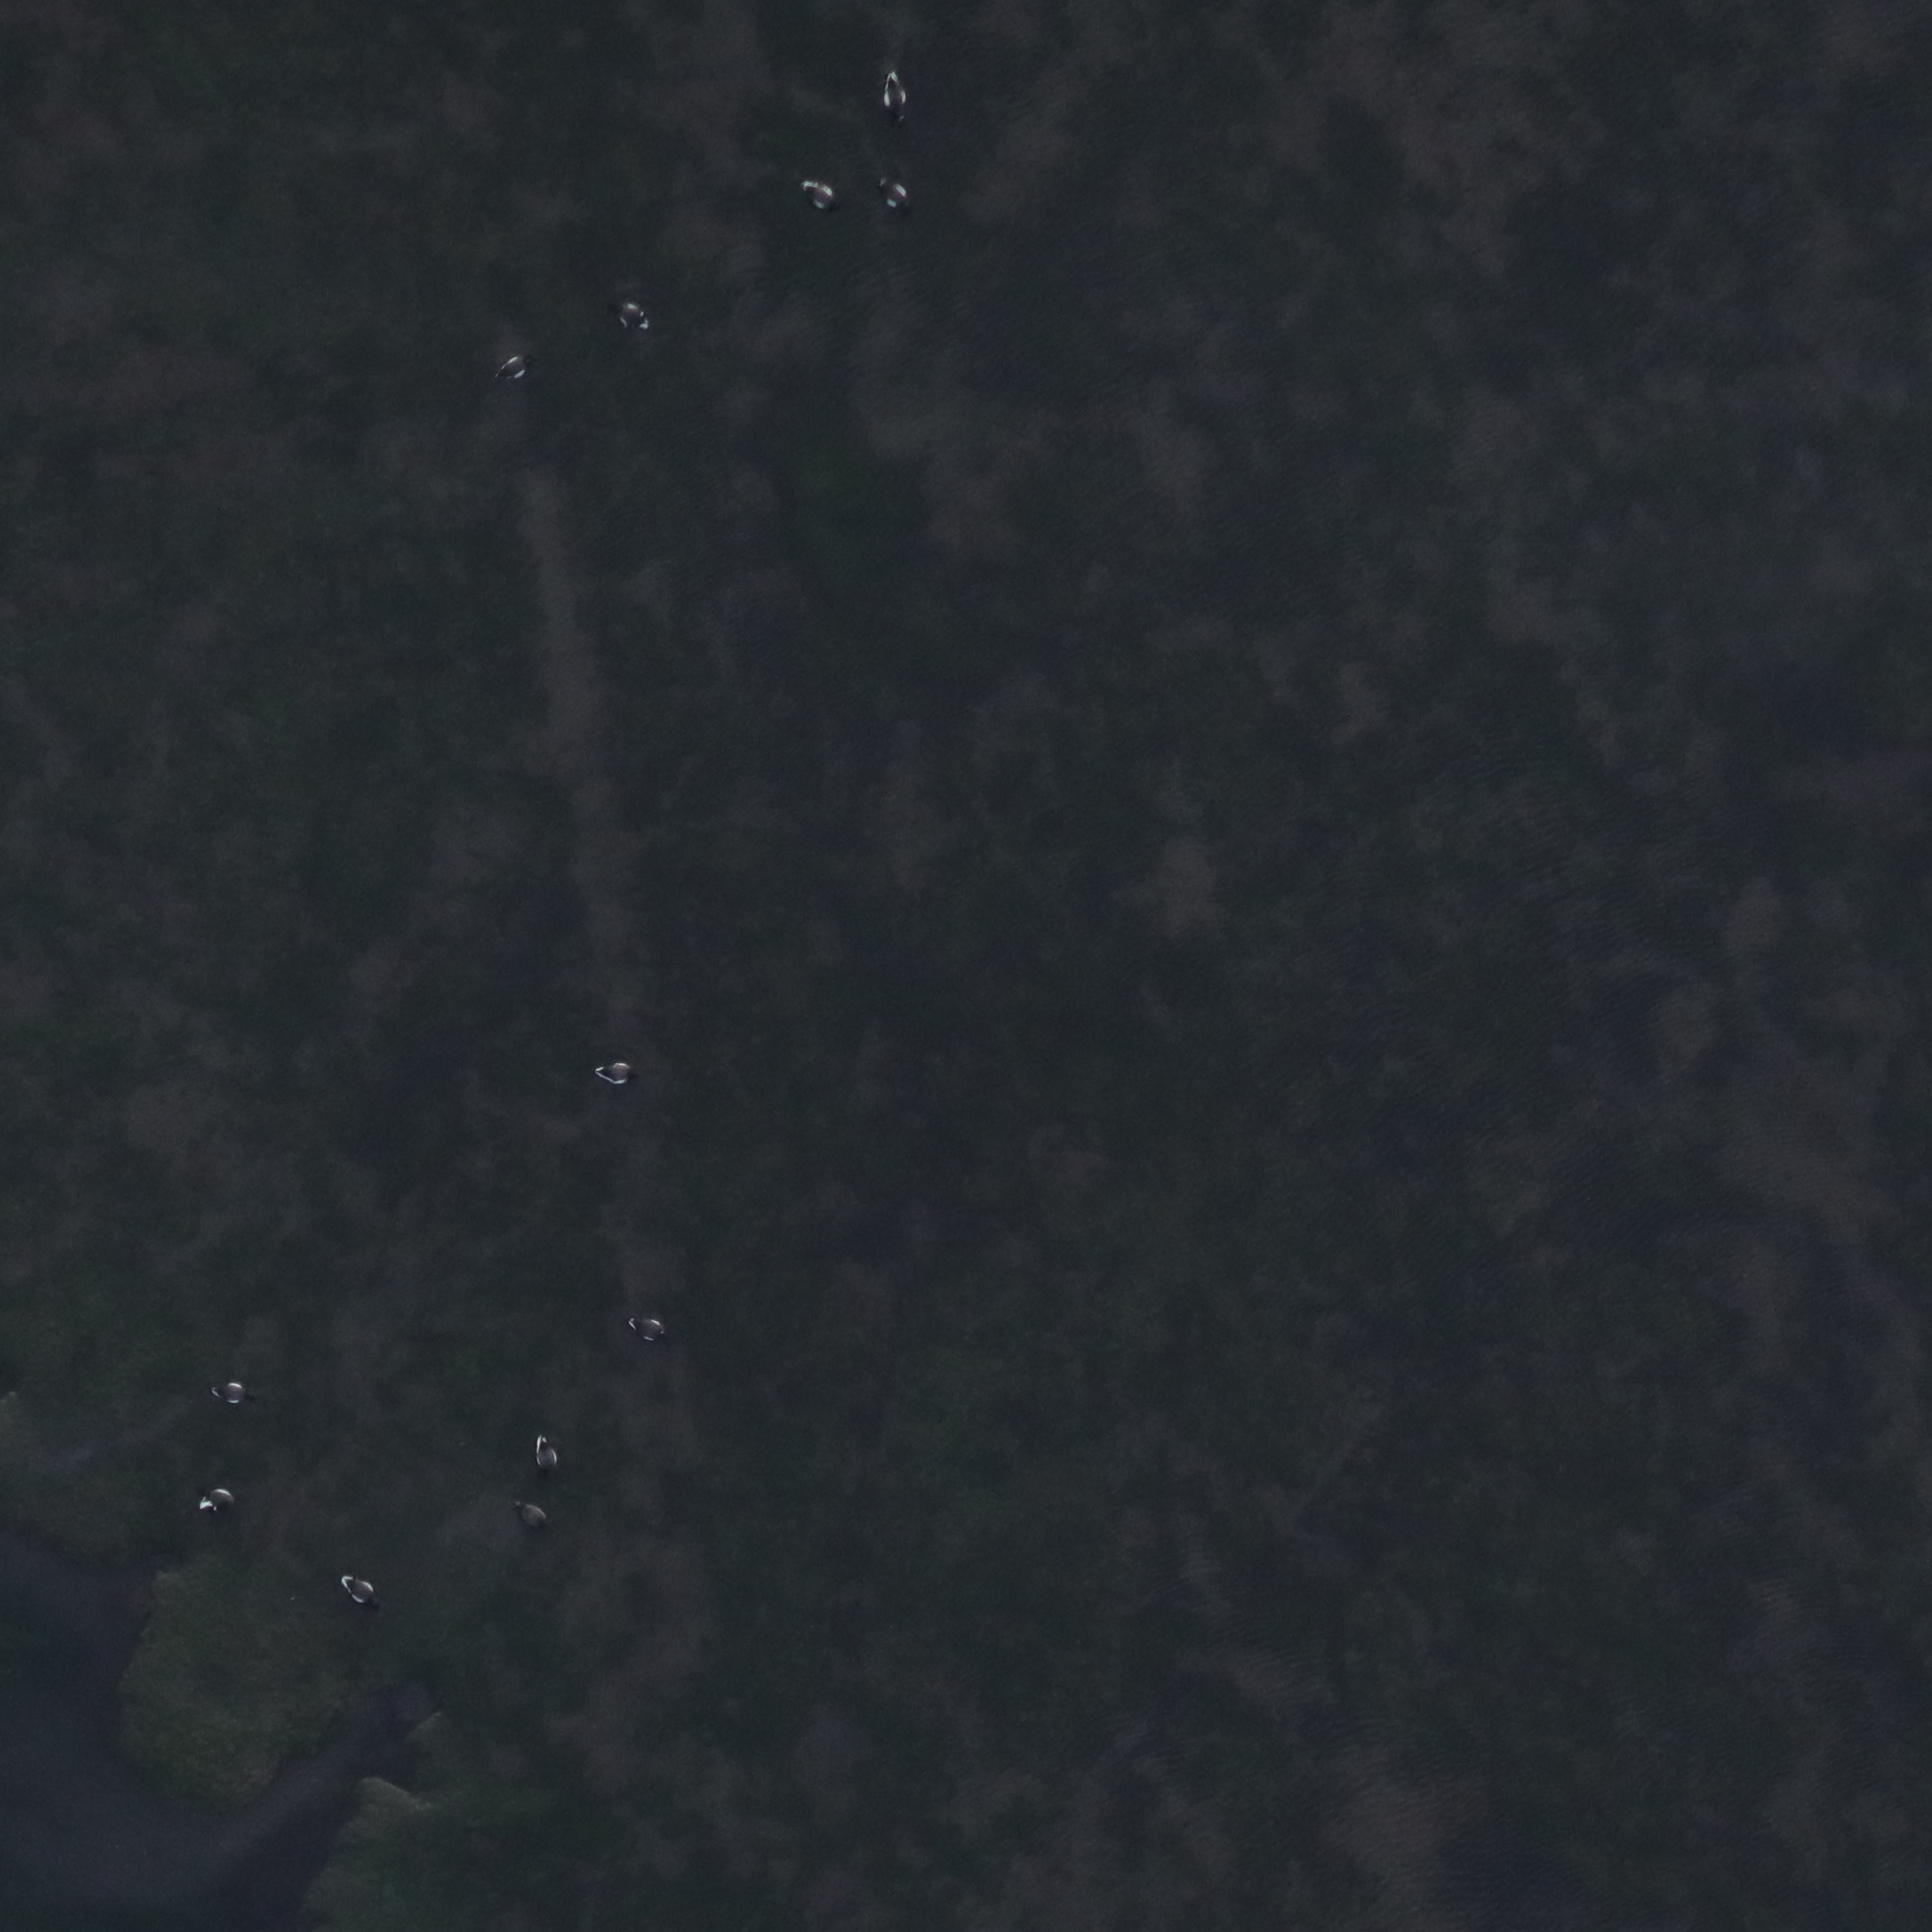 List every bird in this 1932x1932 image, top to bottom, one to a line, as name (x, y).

brant (895, 96)
brant (820, 196)
brant (894, 196)
brant (630, 314)
brant (514, 368)
brant (615, 1074)
brant (647, 1330)
brant (232, 1392)
brant (545, 1455)
brant (215, 1499)
brant (532, 1515)
brant (359, 1591)